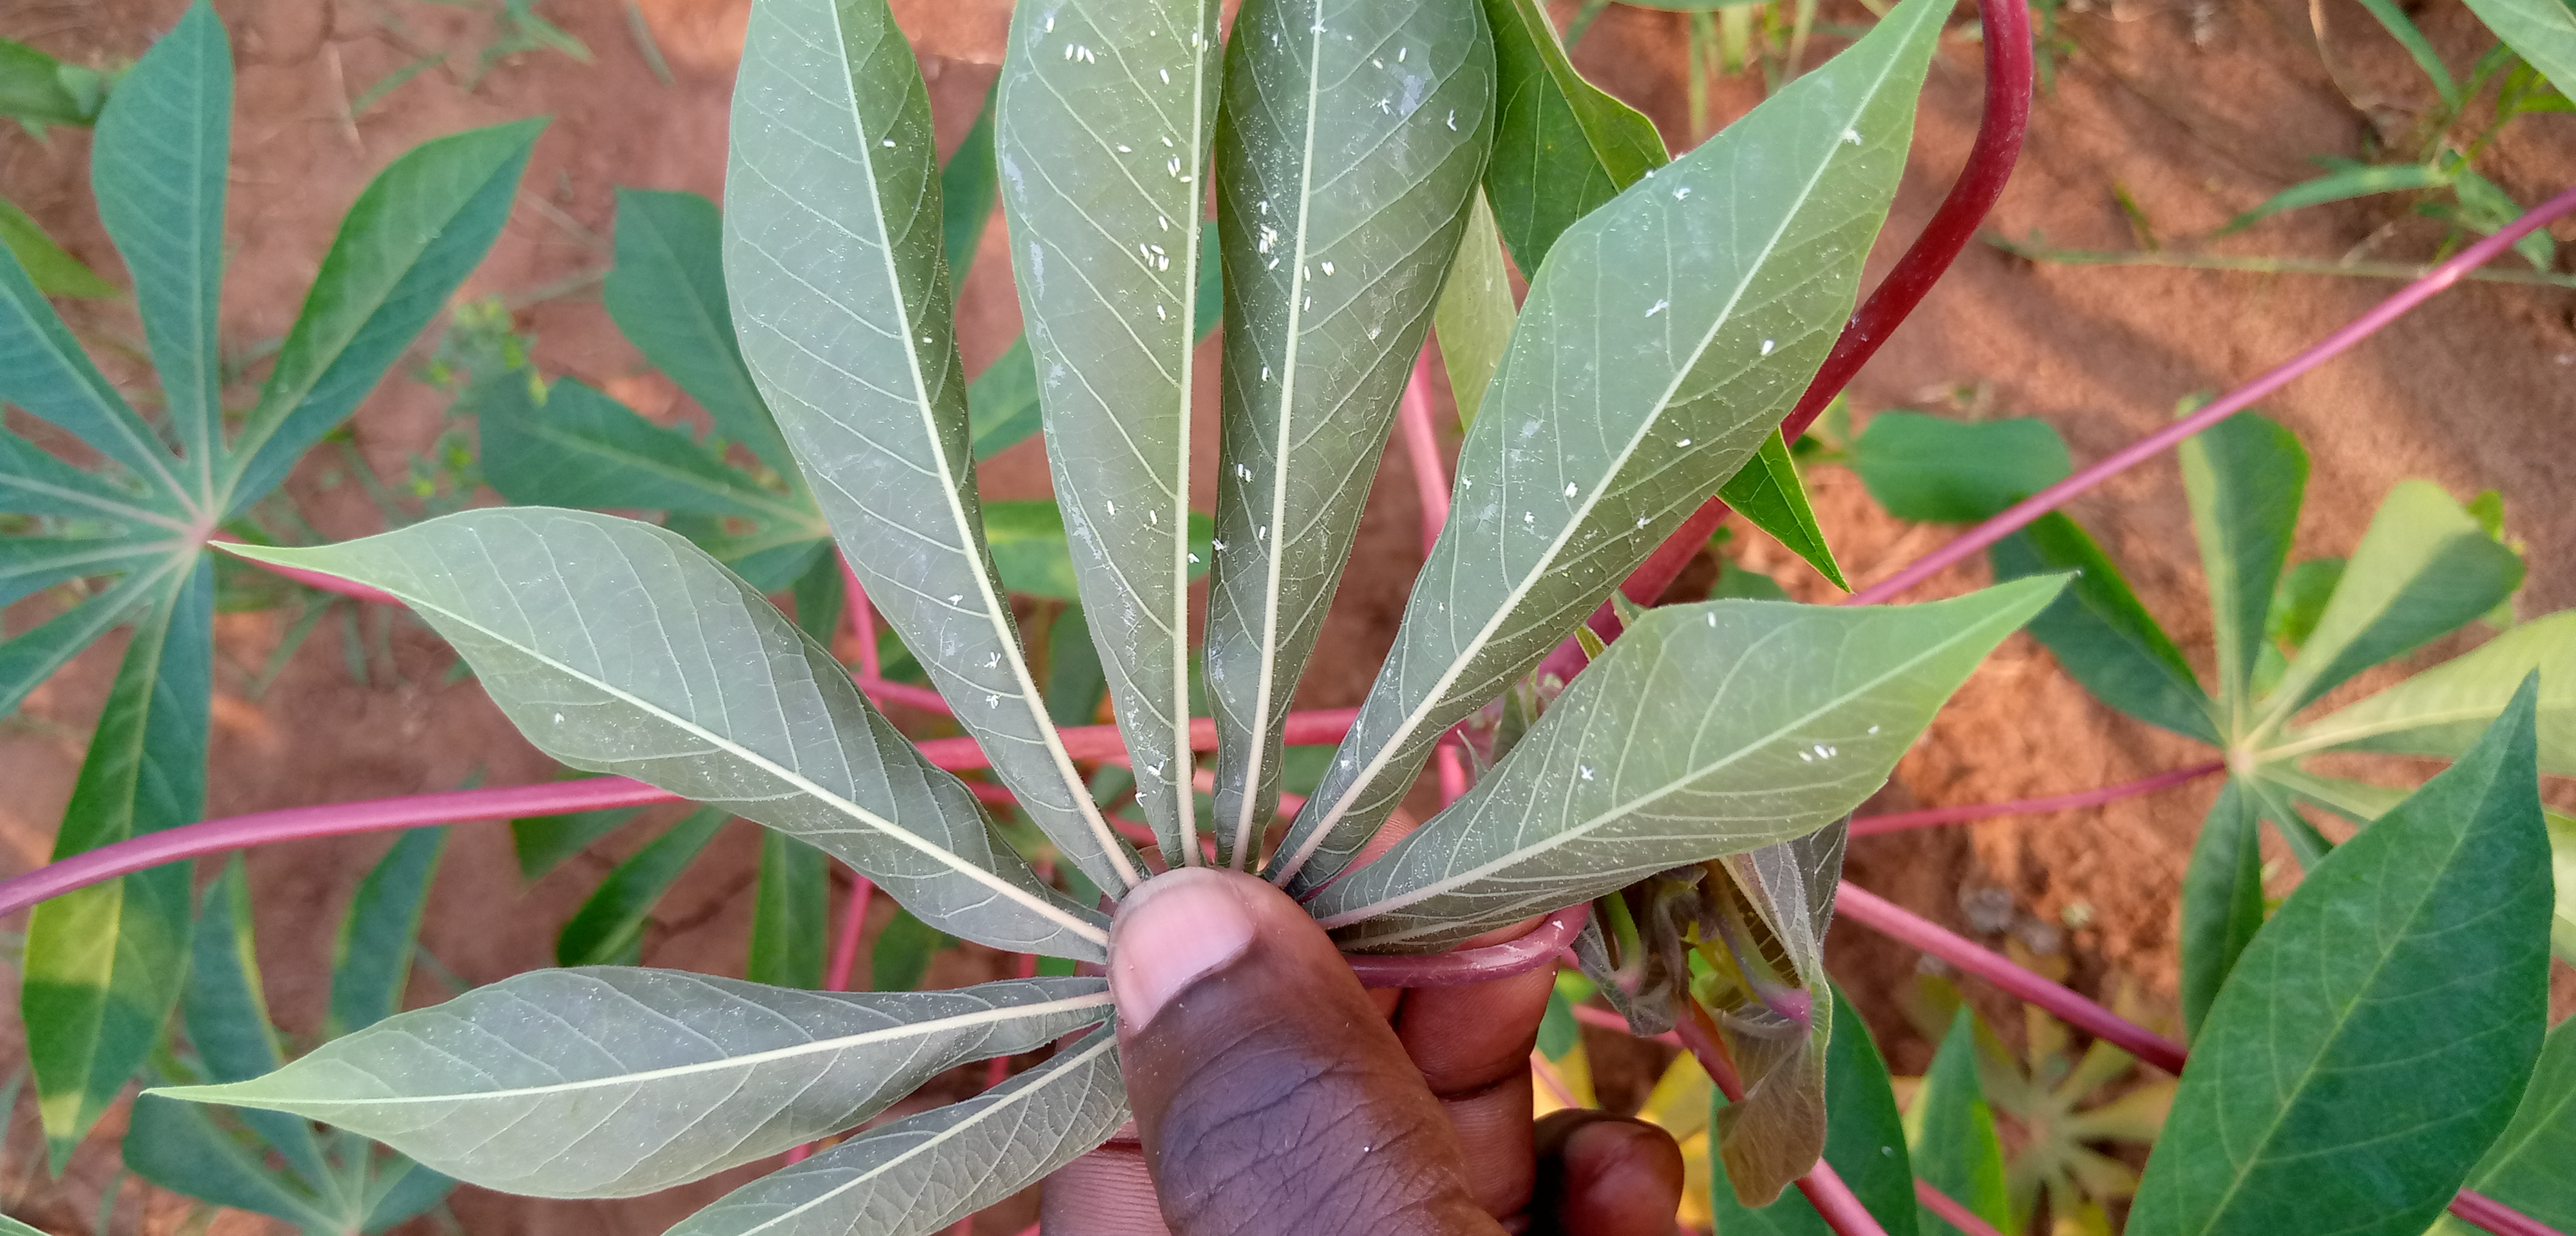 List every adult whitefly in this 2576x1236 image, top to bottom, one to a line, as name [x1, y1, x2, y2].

whitefly [1043, 13, 1057, 33]
whitefly [1309, 18, 1331, 39]
whitefly [1146, 28, 1158, 39]
whitefly [1189, 29, 1200, 50]
whitefly [1270, 29, 1283, 52]
whitefly [1345, 31, 1354, 44]
whitefly [1202, 38, 1211, 55]
whitefly [1062, 40, 1074, 61]
whitefly [1076, 43, 1084, 62]
whitefly [1084, 45, 1099, 65]
whitefly [1397, 45, 1411, 63]
whitefly [1369, 56, 1388, 71]
whitefly [1158, 66, 1172, 87]
whitefly [1374, 95, 1395, 116]
whitefly [1444, 108, 1464, 133]
whitefly [1835, 126, 1863, 147]
whitefly [1160, 133, 1175, 149]
whitefly [880, 138, 900, 151]
whitefly [1113, 142, 1135, 156]
whitefly [1171, 154, 1184, 172]
whitefly [1164, 156, 1176, 179]
whitefly [1644, 167, 1657, 184]
whitefly [1177, 173, 1197, 185]
whitefly [1669, 185, 1698, 201]
whitefly [1253, 195, 1273, 216]
whitefly [1156, 213, 1173, 233]
whitefly [1267, 227, 1280, 243]
whitefly [1256, 238, 1269, 258]
whitefly [1139, 240, 1151, 258]
whitefly [1148, 242, 1165, 254]
whitefly [1149, 253, 1156, 268]
whitefly [1157, 254, 1173, 276]
whitefly [1266, 255, 1282, 273]
whitefly [1320, 260, 1340, 278]
whitefly [1302, 264, 1313, 283]
whitefly [1302, 294, 1317, 314]
whitefly [1641, 295, 1675, 320]
whitefly [1155, 303, 1173, 326]
whitefly [1367, 326, 1384, 341]
whitefly [920, 334, 934, 348]
whitefly [1757, 337, 1779, 360]
whitefly [1259, 364, 1271, 384]
whitefly [1674, 436, 1693, 450]
whitefly [1236, 461, 1244, 479]
whitefly [1244, 465, 1255, 483]
whitefly [1458, 473, 1478, 494]
whitefly [1562, 480, 1582, 503]
whitefly [1103, 497, 1117, 518]
whitefly [1147, 507, 1160, 526]
whitefly [1522, 509, 1539, 528]
whitefly [1633, 514, 1651, 535]
whitefly [1256, 523, 1268, 544]
whitefly [1211, 534, 1229, 554]
whitefly [1187, 549, 1205, 566]
whitefly [945, 592, 969, 609]
whitefly [1703, 606, 1720, 630]
whitefly [981, 651, 1003, 669]
whitefly [984, 690, 1005, 713]
whitefly [550, 707, 569, 730]
whitefly [1865, 722, 1880, 738]
whitefly [1827, 741, 1839, 758]
whitefly [1812, 742, 1830, 762]
whitefly [1795, 747, 1815, 763]
whitefly [1338, 755, 1354, 772]
whitefly [1143, 760, 1167, 776]
whitefly [1576, 762, 1600, 784]
whitefly [1133, 788, 1148, 809]
whitefly [1551, 919, 1567, 932]